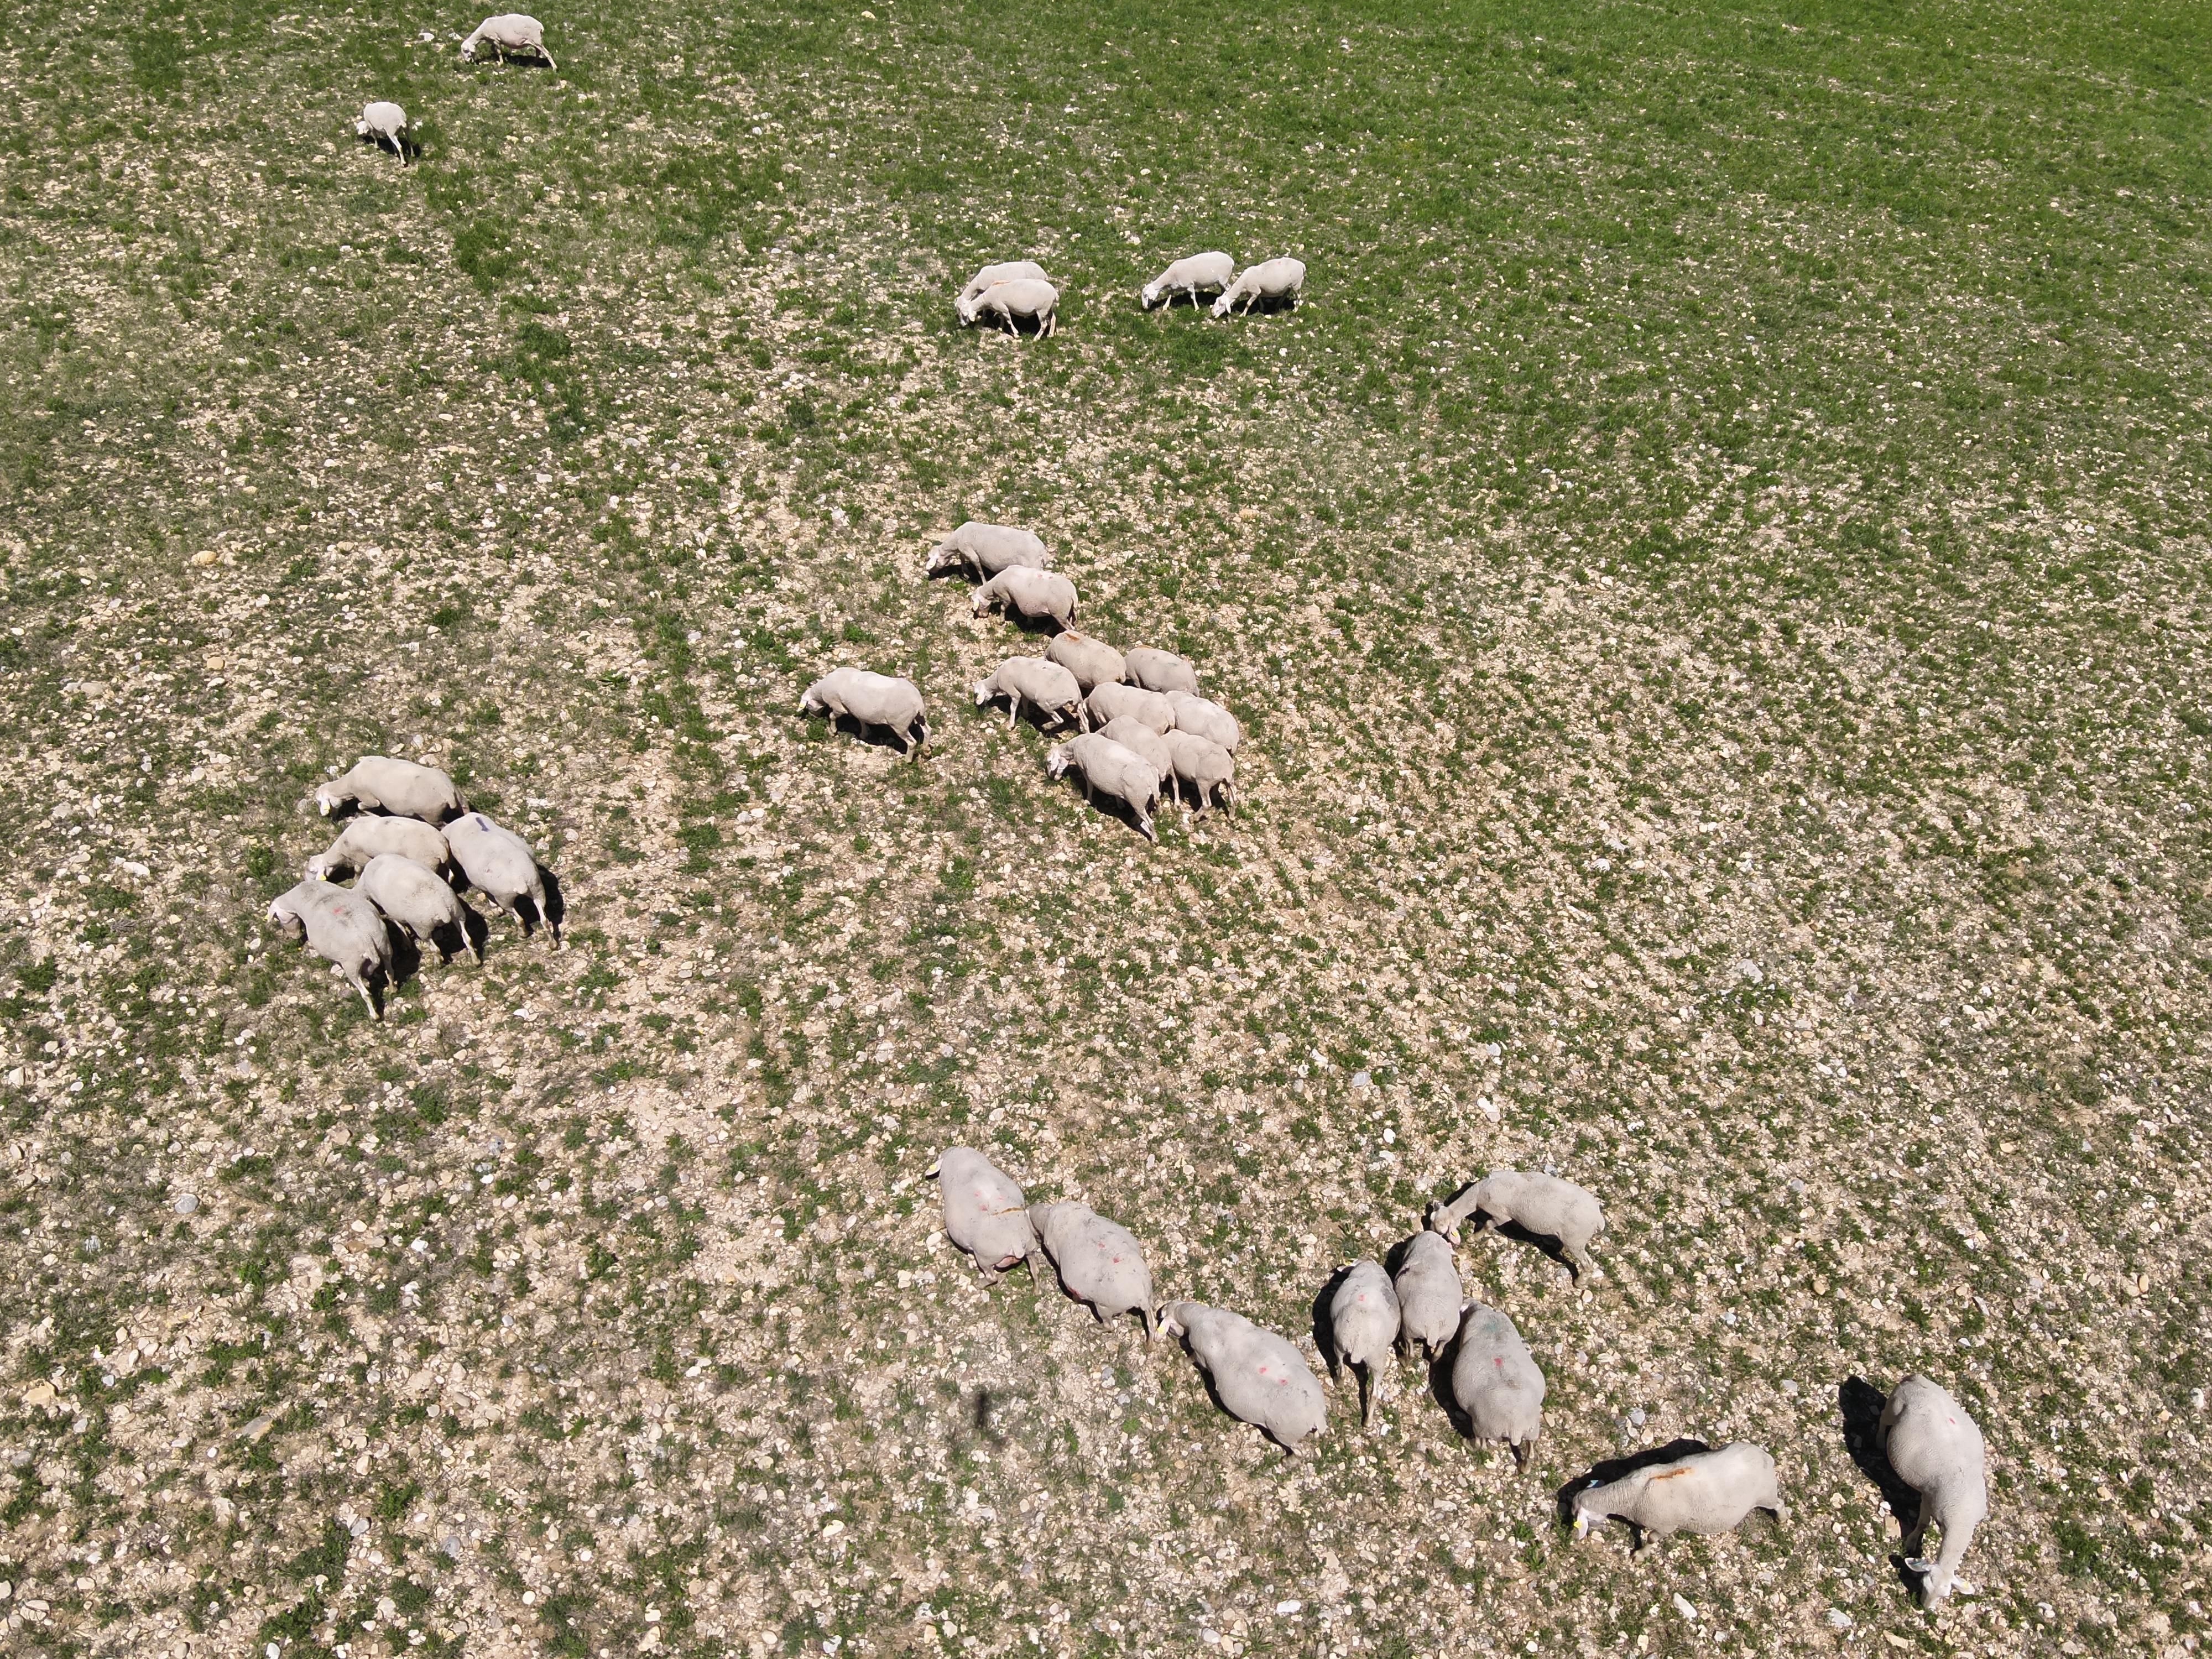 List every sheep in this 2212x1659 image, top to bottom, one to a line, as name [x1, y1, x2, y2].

sheep [459, 13, 559, 73]
sheep [354, 100, 415, 167]
sheep [1139, 250, 1237, 313]
sheep [1208, 255, 1308, 321]
sheep [951, 261, 1050, 315]
sheep [960, 274, 1061, 340]
sheep [924, 521, 1051, 583]
sheep [971, 565, 1080, 637]
sheep [1044, 633, 1136, 687]
sheep [1123, 646, 1203, 695]
sheep [973, 655, 1085, 730]
sheep [797, 669, 930, 759]
sheep [1081, 680, 1178, 734]
sheep [1164, 690, 1239, 755]
sheep [1091, 715, 1180, 811]
sheep [1166, 728, 1237, 830]
sheep [1048, 733, 1161, 843]
sheep [317, 757, 471, 821]
sheep [439, 813, 554, 945]
sheep [304, 815, 454, 883]
sheep [355, 854, 477, 966]
sheep [268, 879, 389, 1021]
sheep [925, 1145, 1041, 1293]
sheep [1432, 1167, 1607, 1286]
sheep [1029, 1177, 1156, 1333]
sheep [1396, 1232, 1465, 1361]
sheep [1329, 1258, 1403, 1416]
sheep [1152, 1298, 1331, 1463]
sheep [1450, 1306, 1547, 1464]
sheep [1875, 1375, 1988, 1604]
sheep [1568, 1443, 1787, 1545]